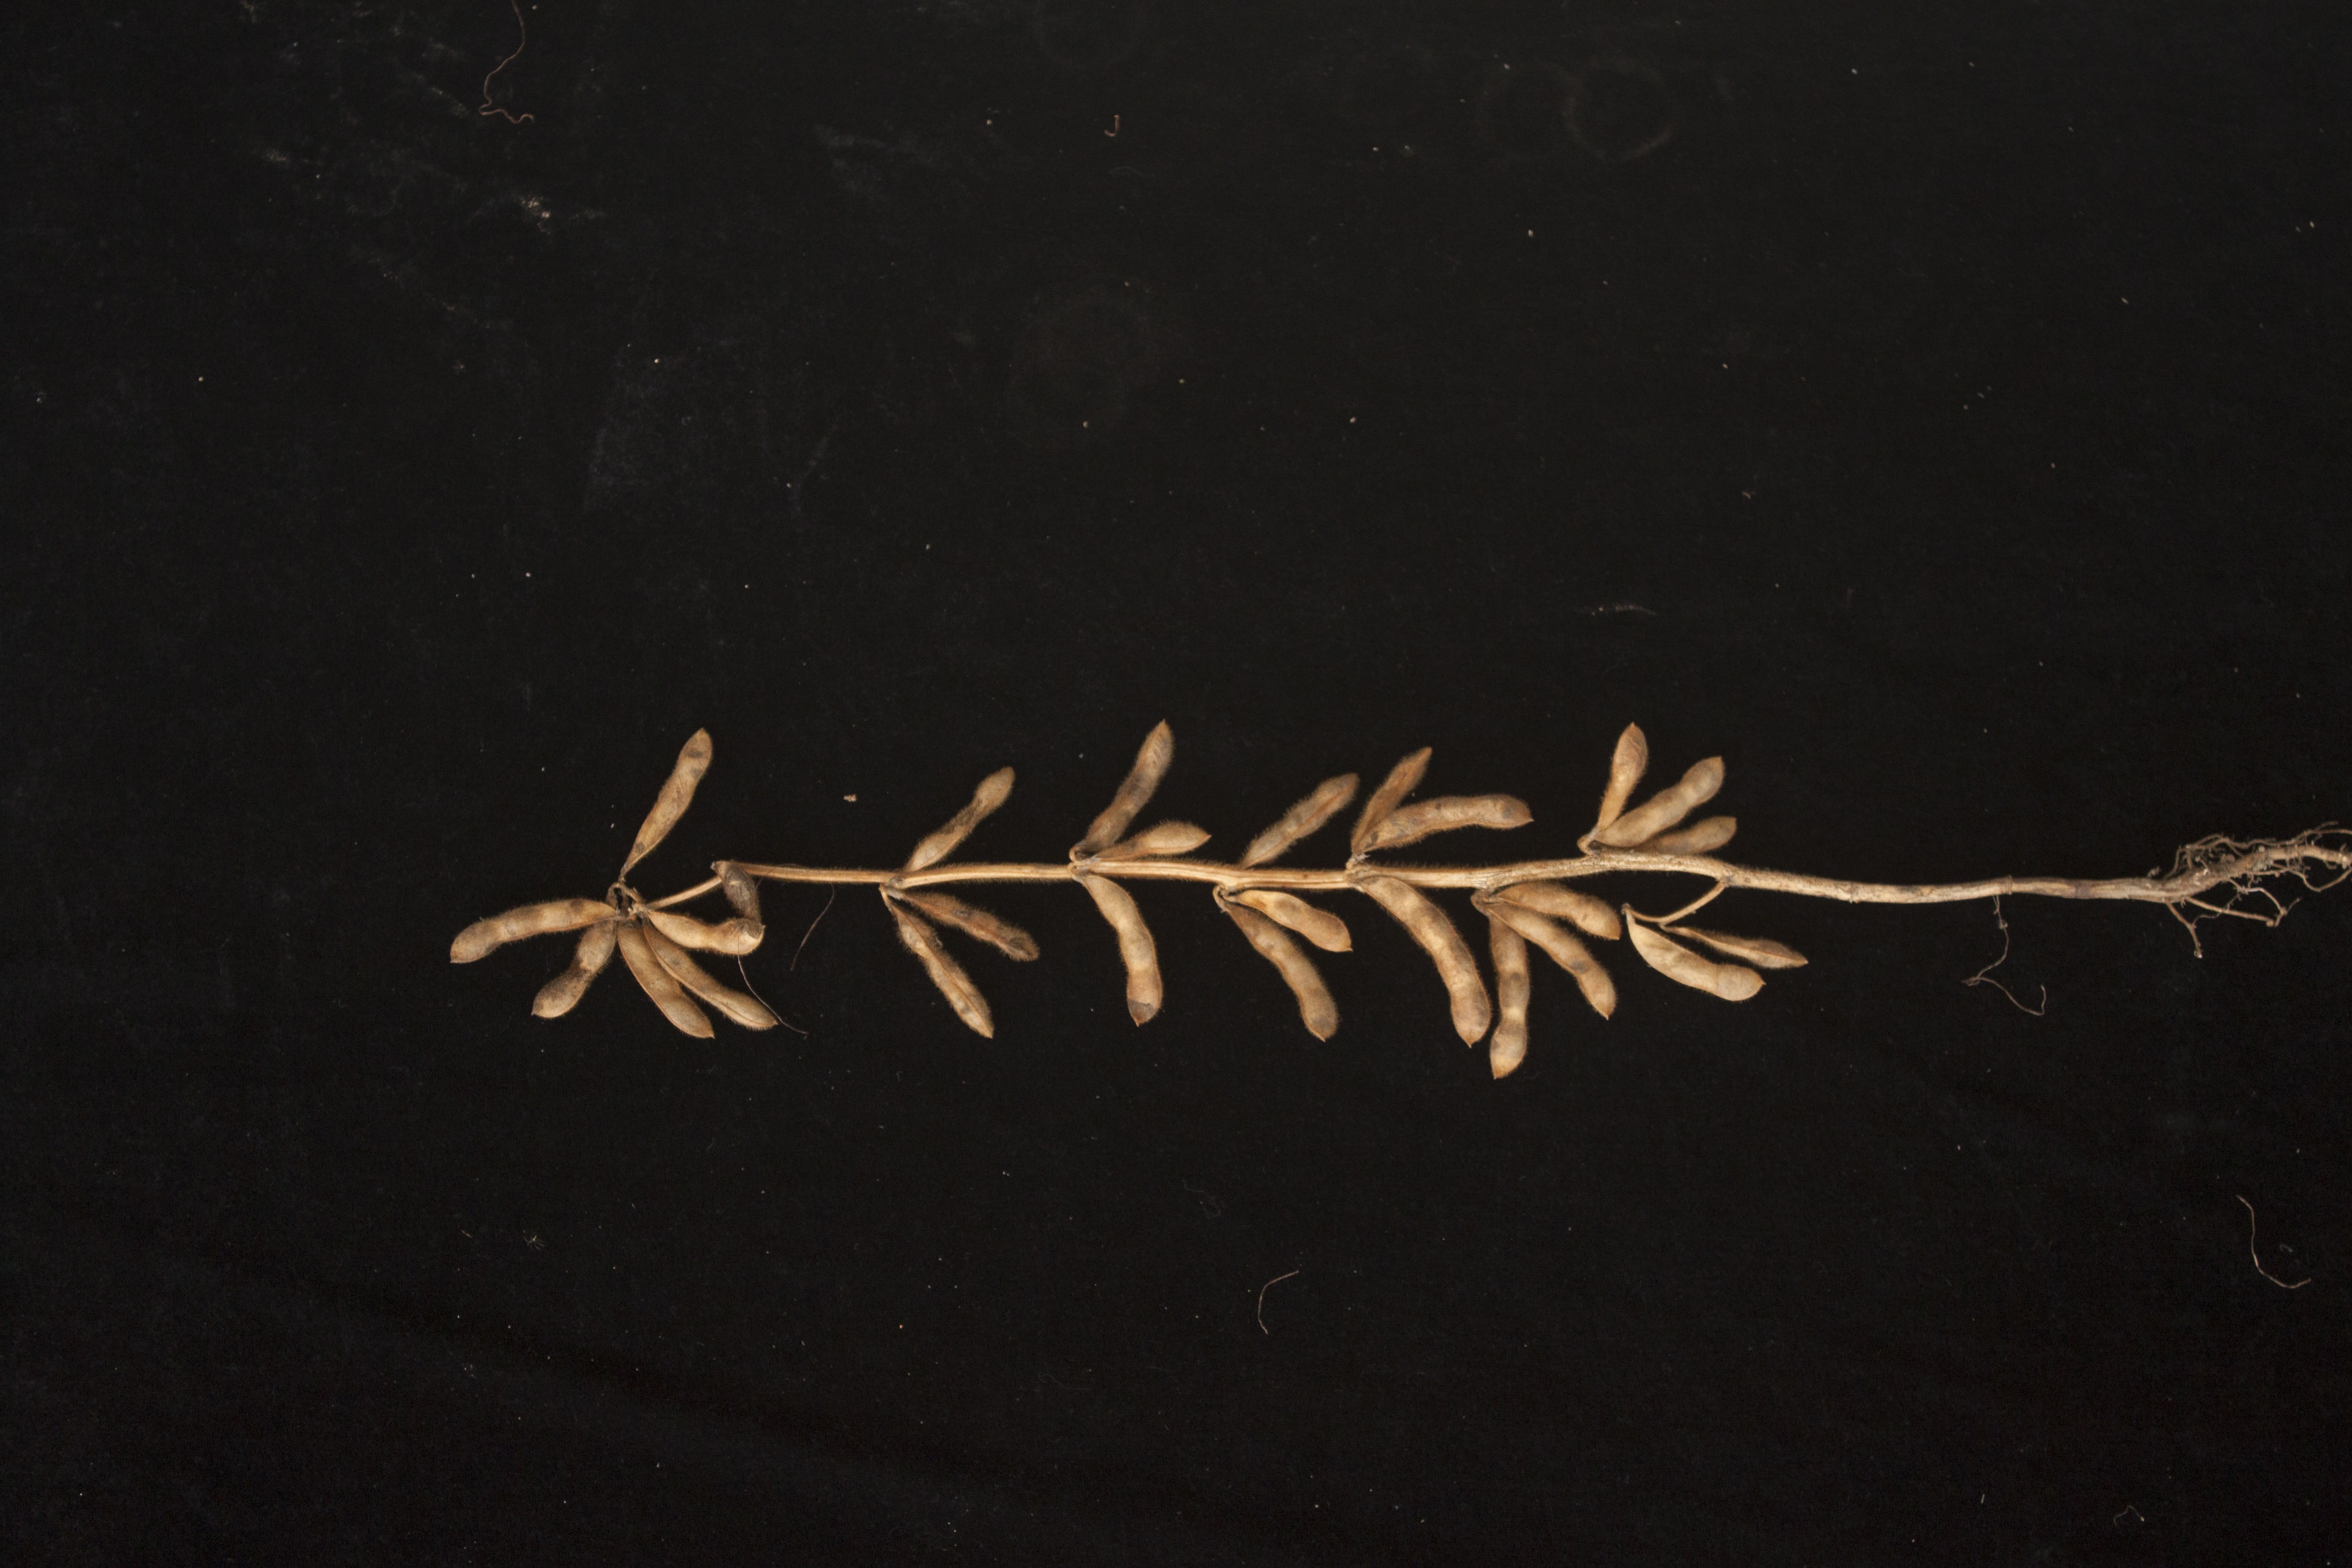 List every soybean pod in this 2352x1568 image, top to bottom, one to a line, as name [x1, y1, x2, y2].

soybean pod [1074, 719, 1173, 852]
soybean pod [1587, 721, 1648, 838]
soybean pod [618, 728, 711, 879]
soybean pod [1350, 748, 1434, 857]
soybean pod [1591, 755, 1725, 850]
soybean pod [900, 765, 1015, 878]
soybean pod [1236, 773, 1359, 869]
soybean pod [1358, 795, 1533, 852]
soybean pod [1645, 817, 1737, 854]
soybean pod [1091, 821, 1213, 861]
soybean pod [1074, 874, 1163, 1026]
soybean pod [1352, 878, 1490, 1047]
soybean pod [1486, 882, 1620, 940]
soybean pod [882, 888, 1040, 963]
soybean pod [1226, 891, 1354, 955]
soybean pod [448, 899, 621, 965]
soybean pod [1215, 900, 1338, 1042]
soybean pod [1473, 902, 1531, 1080]
soybean pod [1487, 905, 1617, 1022]
soybean pod [886, 906, 993, 1040]
soybean pod [644, 907, 767, 955]
soybean pod [1625, 912, 1764, 1003]
soybean pod [531, 925, 614, 1022]
soybean pod [1671, 926, 1809, 971]
soybean pod [617, 927, 713, 1039]
soybean pod [642, 932, 778, 1030]